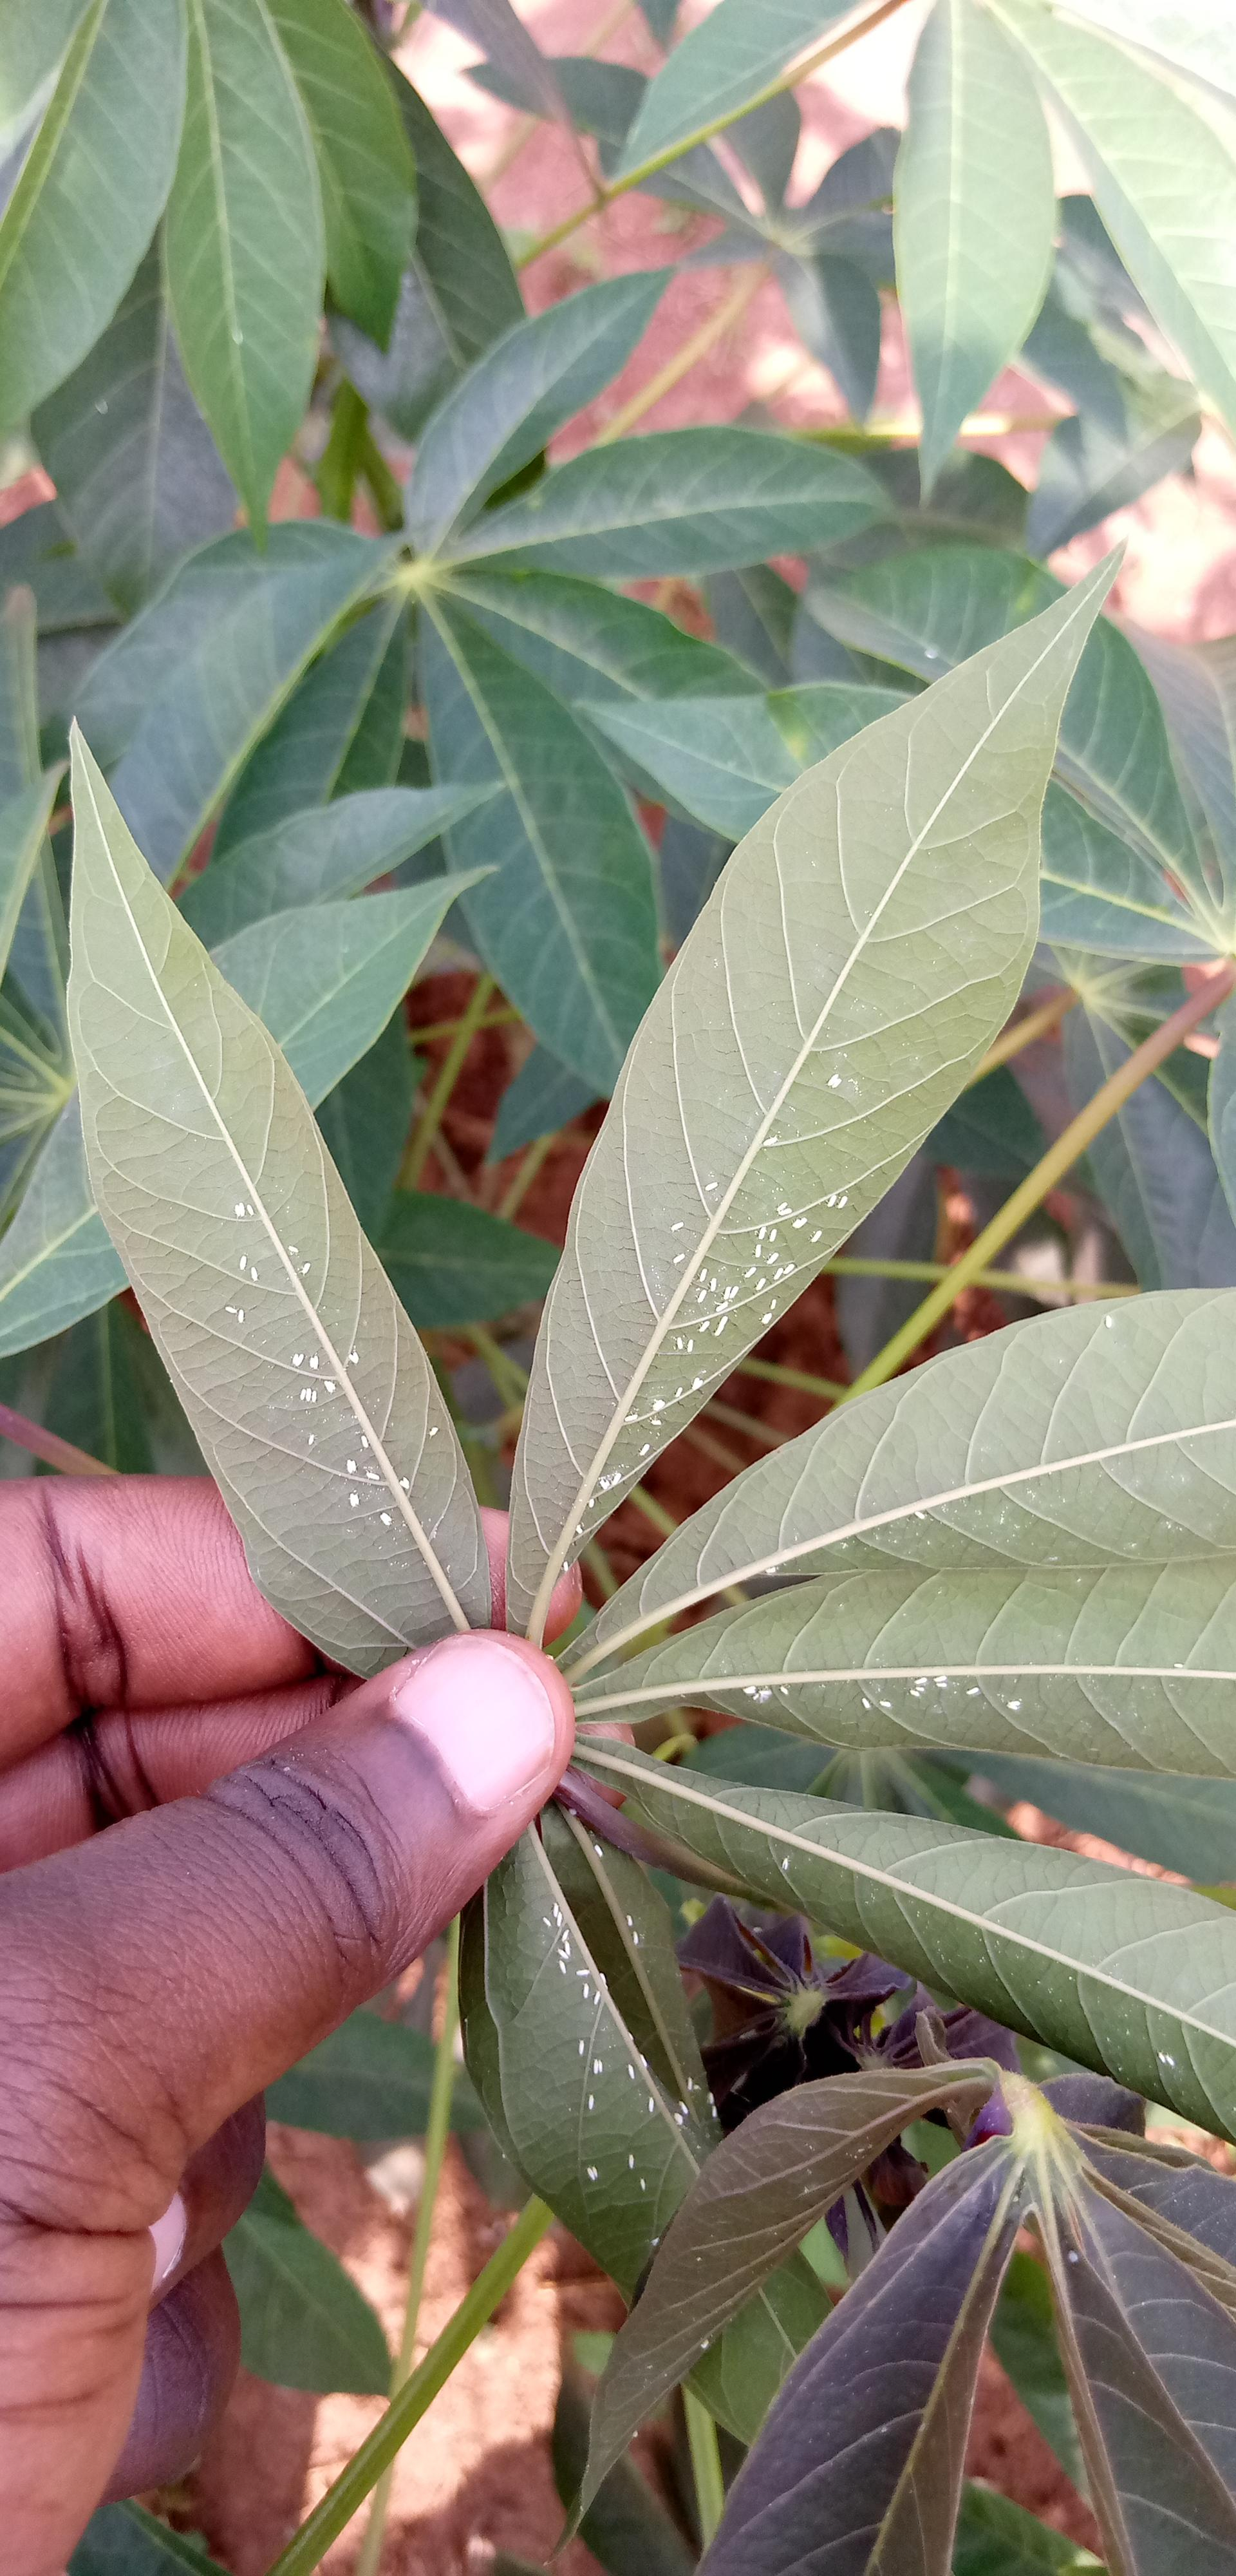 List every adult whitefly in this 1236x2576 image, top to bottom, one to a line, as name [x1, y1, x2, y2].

whitefly [827, 1073, 839, 1088]
whitefly [831, 1077, 843, 1090]
whitefly [762, 1135, 779, 1149]
whitefly [703, 1180, 720, 1195]
whitefly [826, 1193, 838, 1208]
whitefly [836, 1194, 848, 1211]
whitefly [239, 1201, 245, 1218]
whitefly [776, 1201, 789, 1213]
whitefly [234, 1203, 240, 1217]
whitefly [246, 1203, 256, 1217]
whitefly [778, 1207, 793, 1217]
whitefly [797, 1217, 808, 1230]
whitefly [791, 1218, 801, 1228]
whitefly [670, 1220, 685, 1233]
whitefly [757, 1226, 767, 1240]
whitefly [769, 1227, 779, 1244]
whitefly [808, 1229, 823, 1244]
whitefly [753, 1242, 762, 1260]
whitefly [286, 1244, 301, 1255]
whitefly [765, 1251, 780, 1267]
whitefly [671, 1252, 687, 1266]
whitefly [238, 1253, 248, 1272]
whitefly [300, 1261, 312, 1277]
whitefly [783, 1262, 796, 1276]
whitefly [250, 1265, 259, 1282]
whitefly [744, 1265, 757, 1280]
whitefly [772, 1267, 784, 1282]
whitefly [698, 1267, 709, 1283]
whitefly [754, 1276, 767, 1293]
whitefly [709, 1276, 718, 1293]
whitefly [722, 1285, 733, 1301]
whitefly [728, 1285, 740, 1300]
whitefly [696, 1289, 708, 1305]
whitefly [769, 1297, 778, 1310]
whitefly [713, 1301, 731, 1312]
whitefly [222, 1304, 238, 1315]
whitefly [237, 1307, 245, 1325]
whitefly [763, 1312, 774, 1325]
whitefly [760, 1312, 769, 1325]
whitefly [1103, 1314, 1114, 1330]
whitefly [716, 1315, 730, 1326]
whitefly [695, 1320, 712, 1333]
whitefly [713, 1326, 726, 1338]
whitefly [675, 1334, 684, 1350]
whitefly [686, 1338, 695, 1355]
whitefly [353, 1350, 360, 1360]
whitefly [295, 1352, 304, 1367]
whitefly [348, 1352, 356, 1366]
whitefly [292, 1353, 299, 1365]
whitefly [314, 1354, 321, 1371]
whitefly [309, 1356, 314, 1369]
whitefly [691, 1376, 705, 1390]
whitefly [323, 1380, 334, 1394]
whitefly [328, 1380, 337, 1391]
whitefly [672, 1385, 684, 1399]
whitefly [305, 1386, 312, 1403]
whitefly [298, 1388, 306, 1402]
whitefly [311, 1390, 318, 1405]
whitefly [651, 1399, 663, 1408]
whitefly [653, 1401, 666, 1412]
whitefly [624, 1413, 639, 1424]
whitefly [649, 1416, 664, 1428]
whitefly [427, 1425, 442, 1438]
whitefly [307, 1432, 317, 1446]
whitefly [360, 1434, 370, 1449]
whitefly [637, 1442, 651, 1458]
whitefly [346, 1458, 353, 1474]
whitefly [351, 1460, 358, 1473]
whitefly [364, 1470, 382, 1482]
whitefly [612, 1471, 623, 1486]
whitefly [402, 1475, 412, 1485]
whitefly [599, 1477, 608, 1492]
whitefly [605, 1479, 610, 1488]
whitefly [398, 1480, 411, 1491]
whitefly [350, 1492, 355, 1508]
whitefly [354, 1494, 360, 1506]
whitefly [588, 1497, 596, 1510]
whitefly [914, 1510, 926, 1520]
whitefly [382, 1512, 392, 1522]
whitefly [380, 1515, 391, 1527]
whitefly [574, 1522, 584, 1536]
whitefly [562, 1560, 572, 1574]
whitefly [765, 1566, 778, 1575]
whitefly [1172, 1662, 1184, 1669]
whitefly [932, 1674, 948, 1682]
whitefly [913, 1676, 928, 1685]
whitefly [934, 1681, 949, 1689]
whitefly [741, 1684, 758, 1695]
whitefly [779, 1684, 791, 1697]
whitefly [914, 1685, 926, 1692]
whitefly [965, 1686, 980, 1696]
whitefly [908, 1688, 920, 1698]
whitefly [758, 1689, 772, 1697]
whitefly [861, 1696, 872, 1710]
whitefly [877, 1698, 892, 1709]
whitefly [1007, 1699, 1022, 1705]
whitefly [1006, 1705, 1020, 1711]
whitefly [594, 1843, 605, 1858]
whitefly [780, 1855, 790, 1871]
whitefly [552, 1900, 559, 1918]
whitefly [557, 1911, 563, 1927]
whitefly [624, 1912, 635, 1927]
whitefly [540, 1915, 553, 1927]
whitefly [560, 1928, 570, 1943]
whitefly [630, 1929, 641, 1946]
whitefly [565, 1940, 572, 1956]
whitefly [556, 1947, 570, 1960]
whitefly [557, 1958, 569, 1975]
whitefly [574, 1967, 592, 1977]
whitefly [582, 1982, 591, 2000]
whitefly [592, 1989, 603, 2006]
whitefly [577, 2038, 586, 2055]
whitefly [1157, 2050, 1165, 2064]
whitefly [1165, 2053, 1175, 2068]
whitefly [593, 2056, 598, 2076]
whitefly [598, 2058, 606, 2074]
whitefly [626, 2063, 636, 2080]
whitefly [686, 2075, 693, 2092]
whitefly [707, 2091, 715, 2104]
whitefly [586, 2092, 596, 2111]
whitefly [647, 2095, 656, 2114]
whitefly [677, 2099, 690, 2114]
whitefly [711, 2105, 719, 2119]
whitefly [673, 2111, 685, 2127]
whitefly [627, 2153, 635, 2171]
whitefly [592, 2166, 599, 2179]
whitefly [586, 2166, 596, 2181]
whitefly [638, 2176, 648, 2192]
whitefly [698, 2337, 710, 2351]